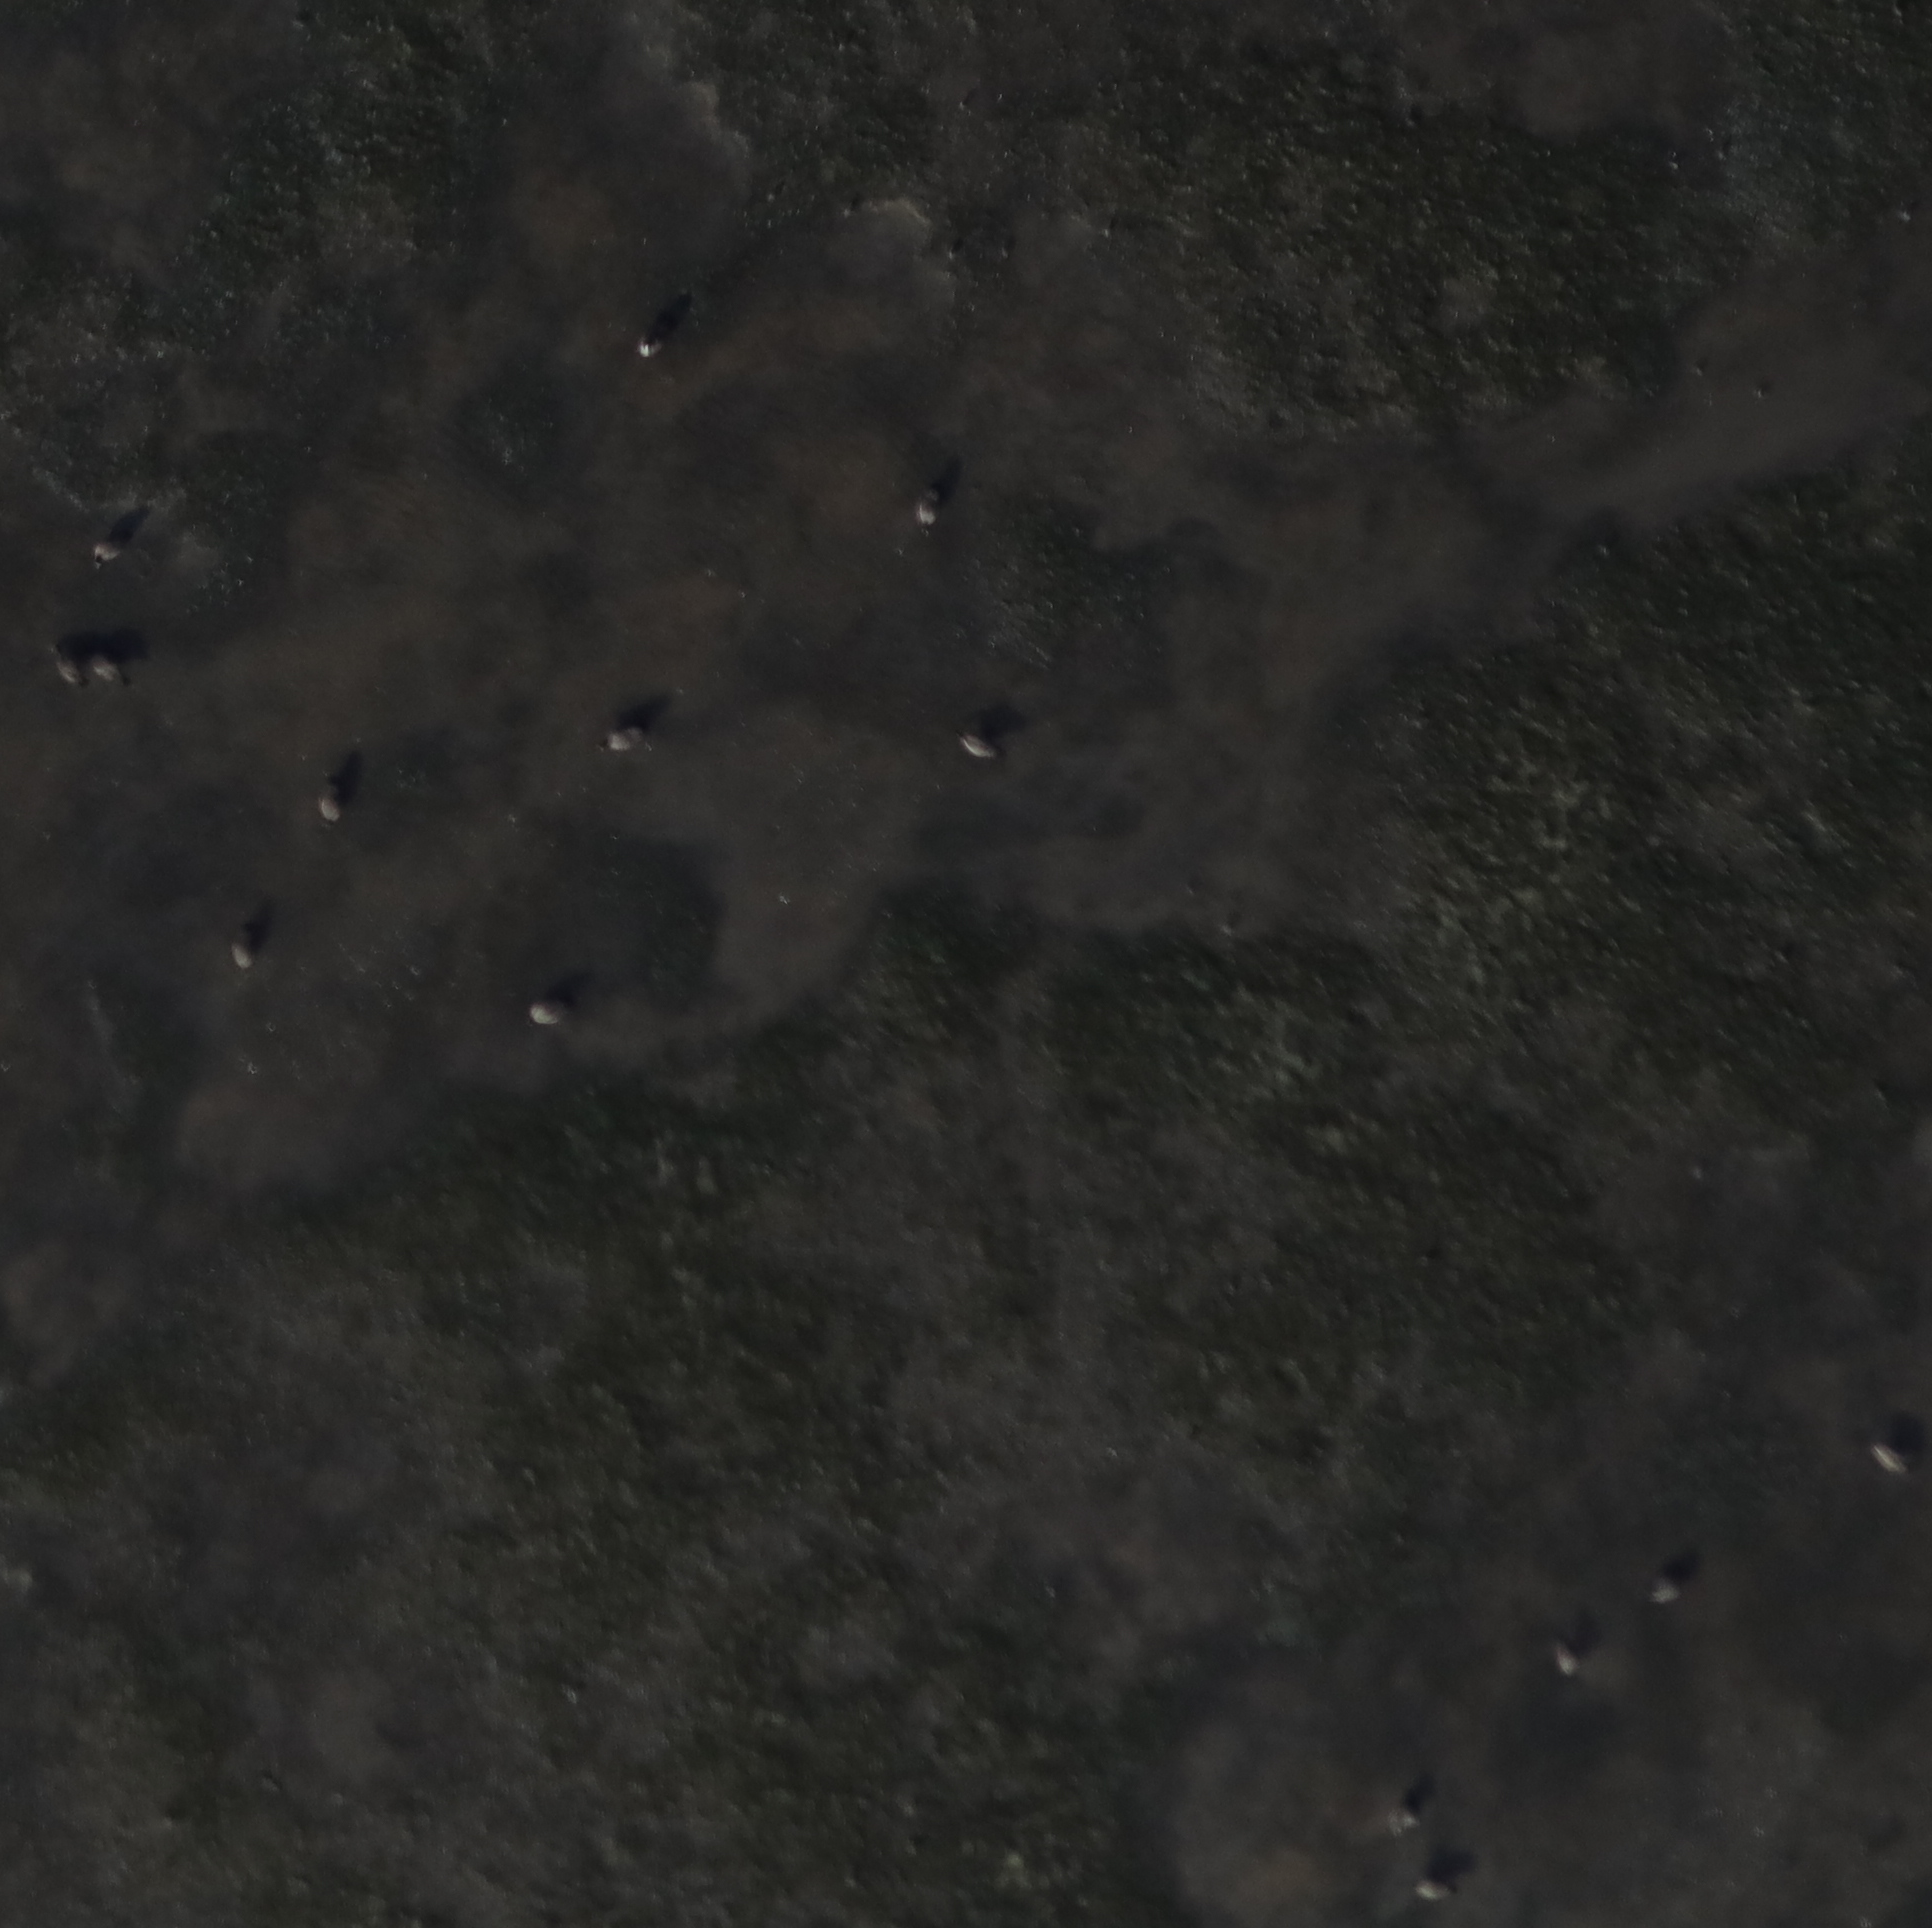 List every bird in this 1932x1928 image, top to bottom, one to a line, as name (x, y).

Canada goose (651, 345)
Canada goose (928, 509)
Canada goose (102, 546)
Canada goose (61, 659)
Canada goose (109, 665)
Canada goose (624, 737)
Canada goose (977, 744)
Canada goose (324, 797)
Canada goose (239, 953)
Canada goose (544, 1012)
Canada goose (1892, 1459)
Canada goose (1661, 1588)
Canada goose (1569, 1649)
Canada goose (1404, 1822)
Canada goose (1430, 1879)